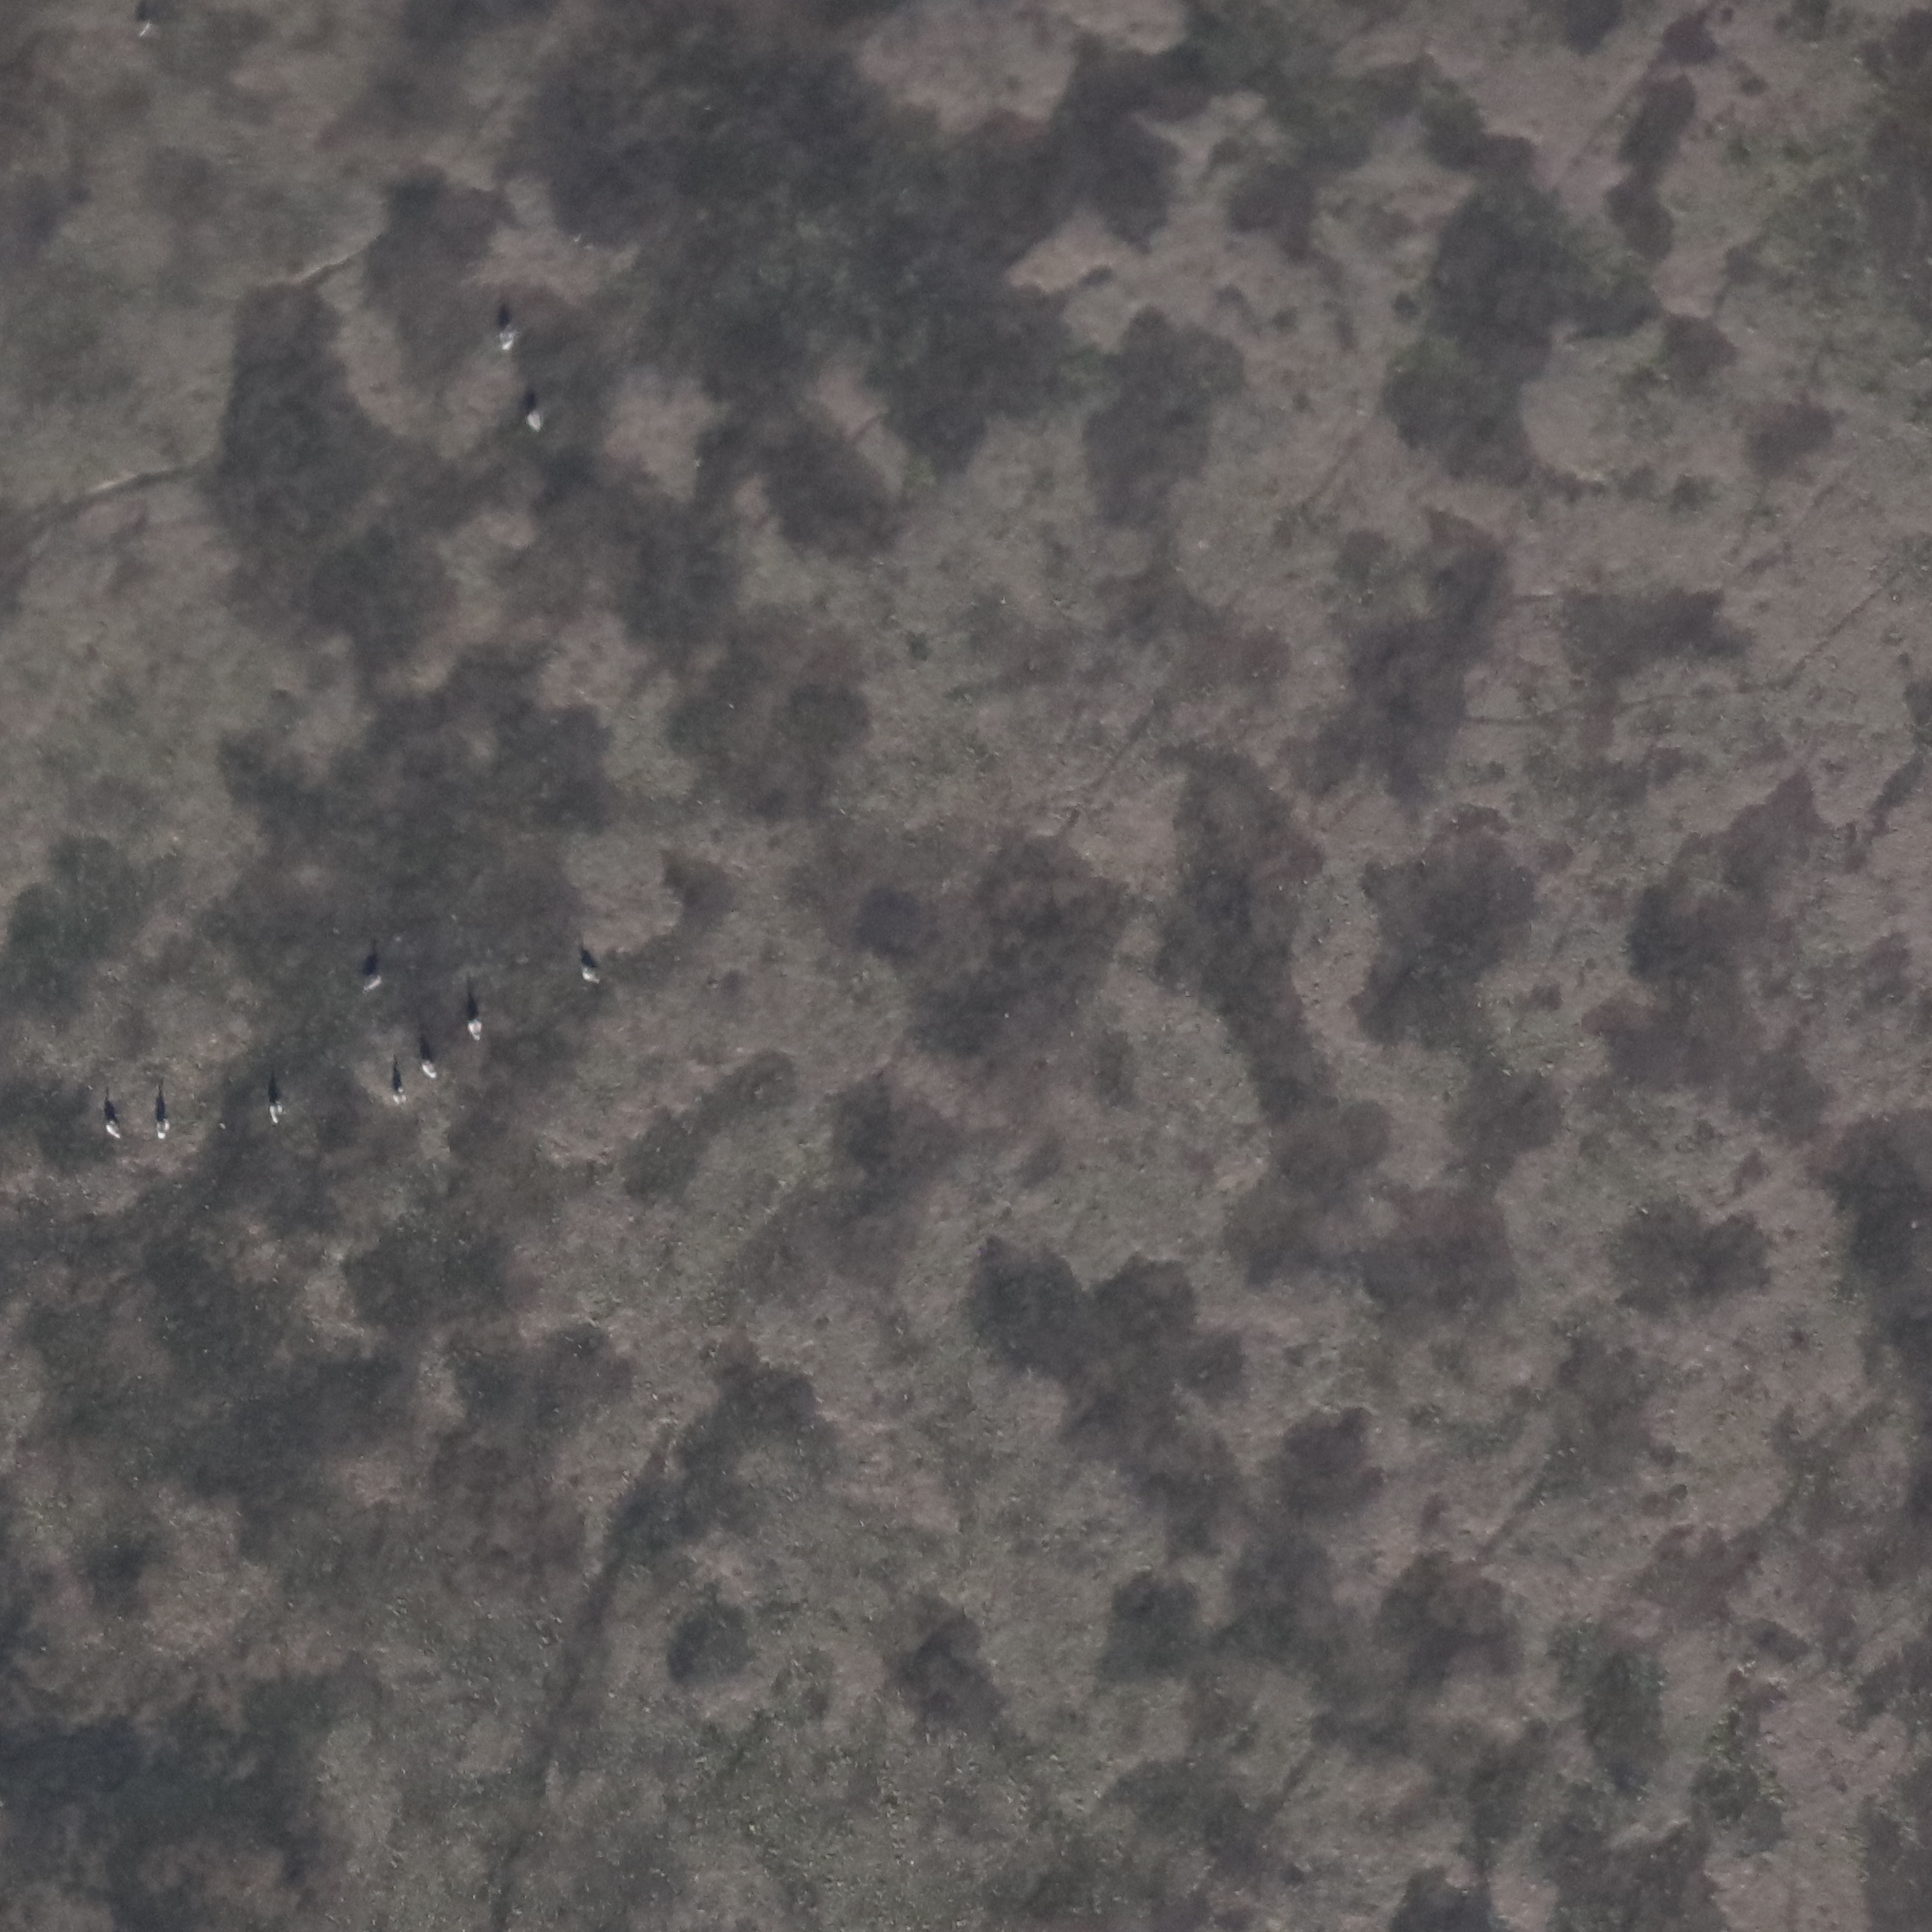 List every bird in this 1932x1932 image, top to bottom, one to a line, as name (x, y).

brant (142, 26)
brant (509, 337)
brant (534, 424)
brant (590, 973)
brant (374, 982)
brant (476, 1030)
brant (428, 1068)
brant (399, 1100)
brant (275, 1112)
brant (162, 1126)
brant (112, 1128)